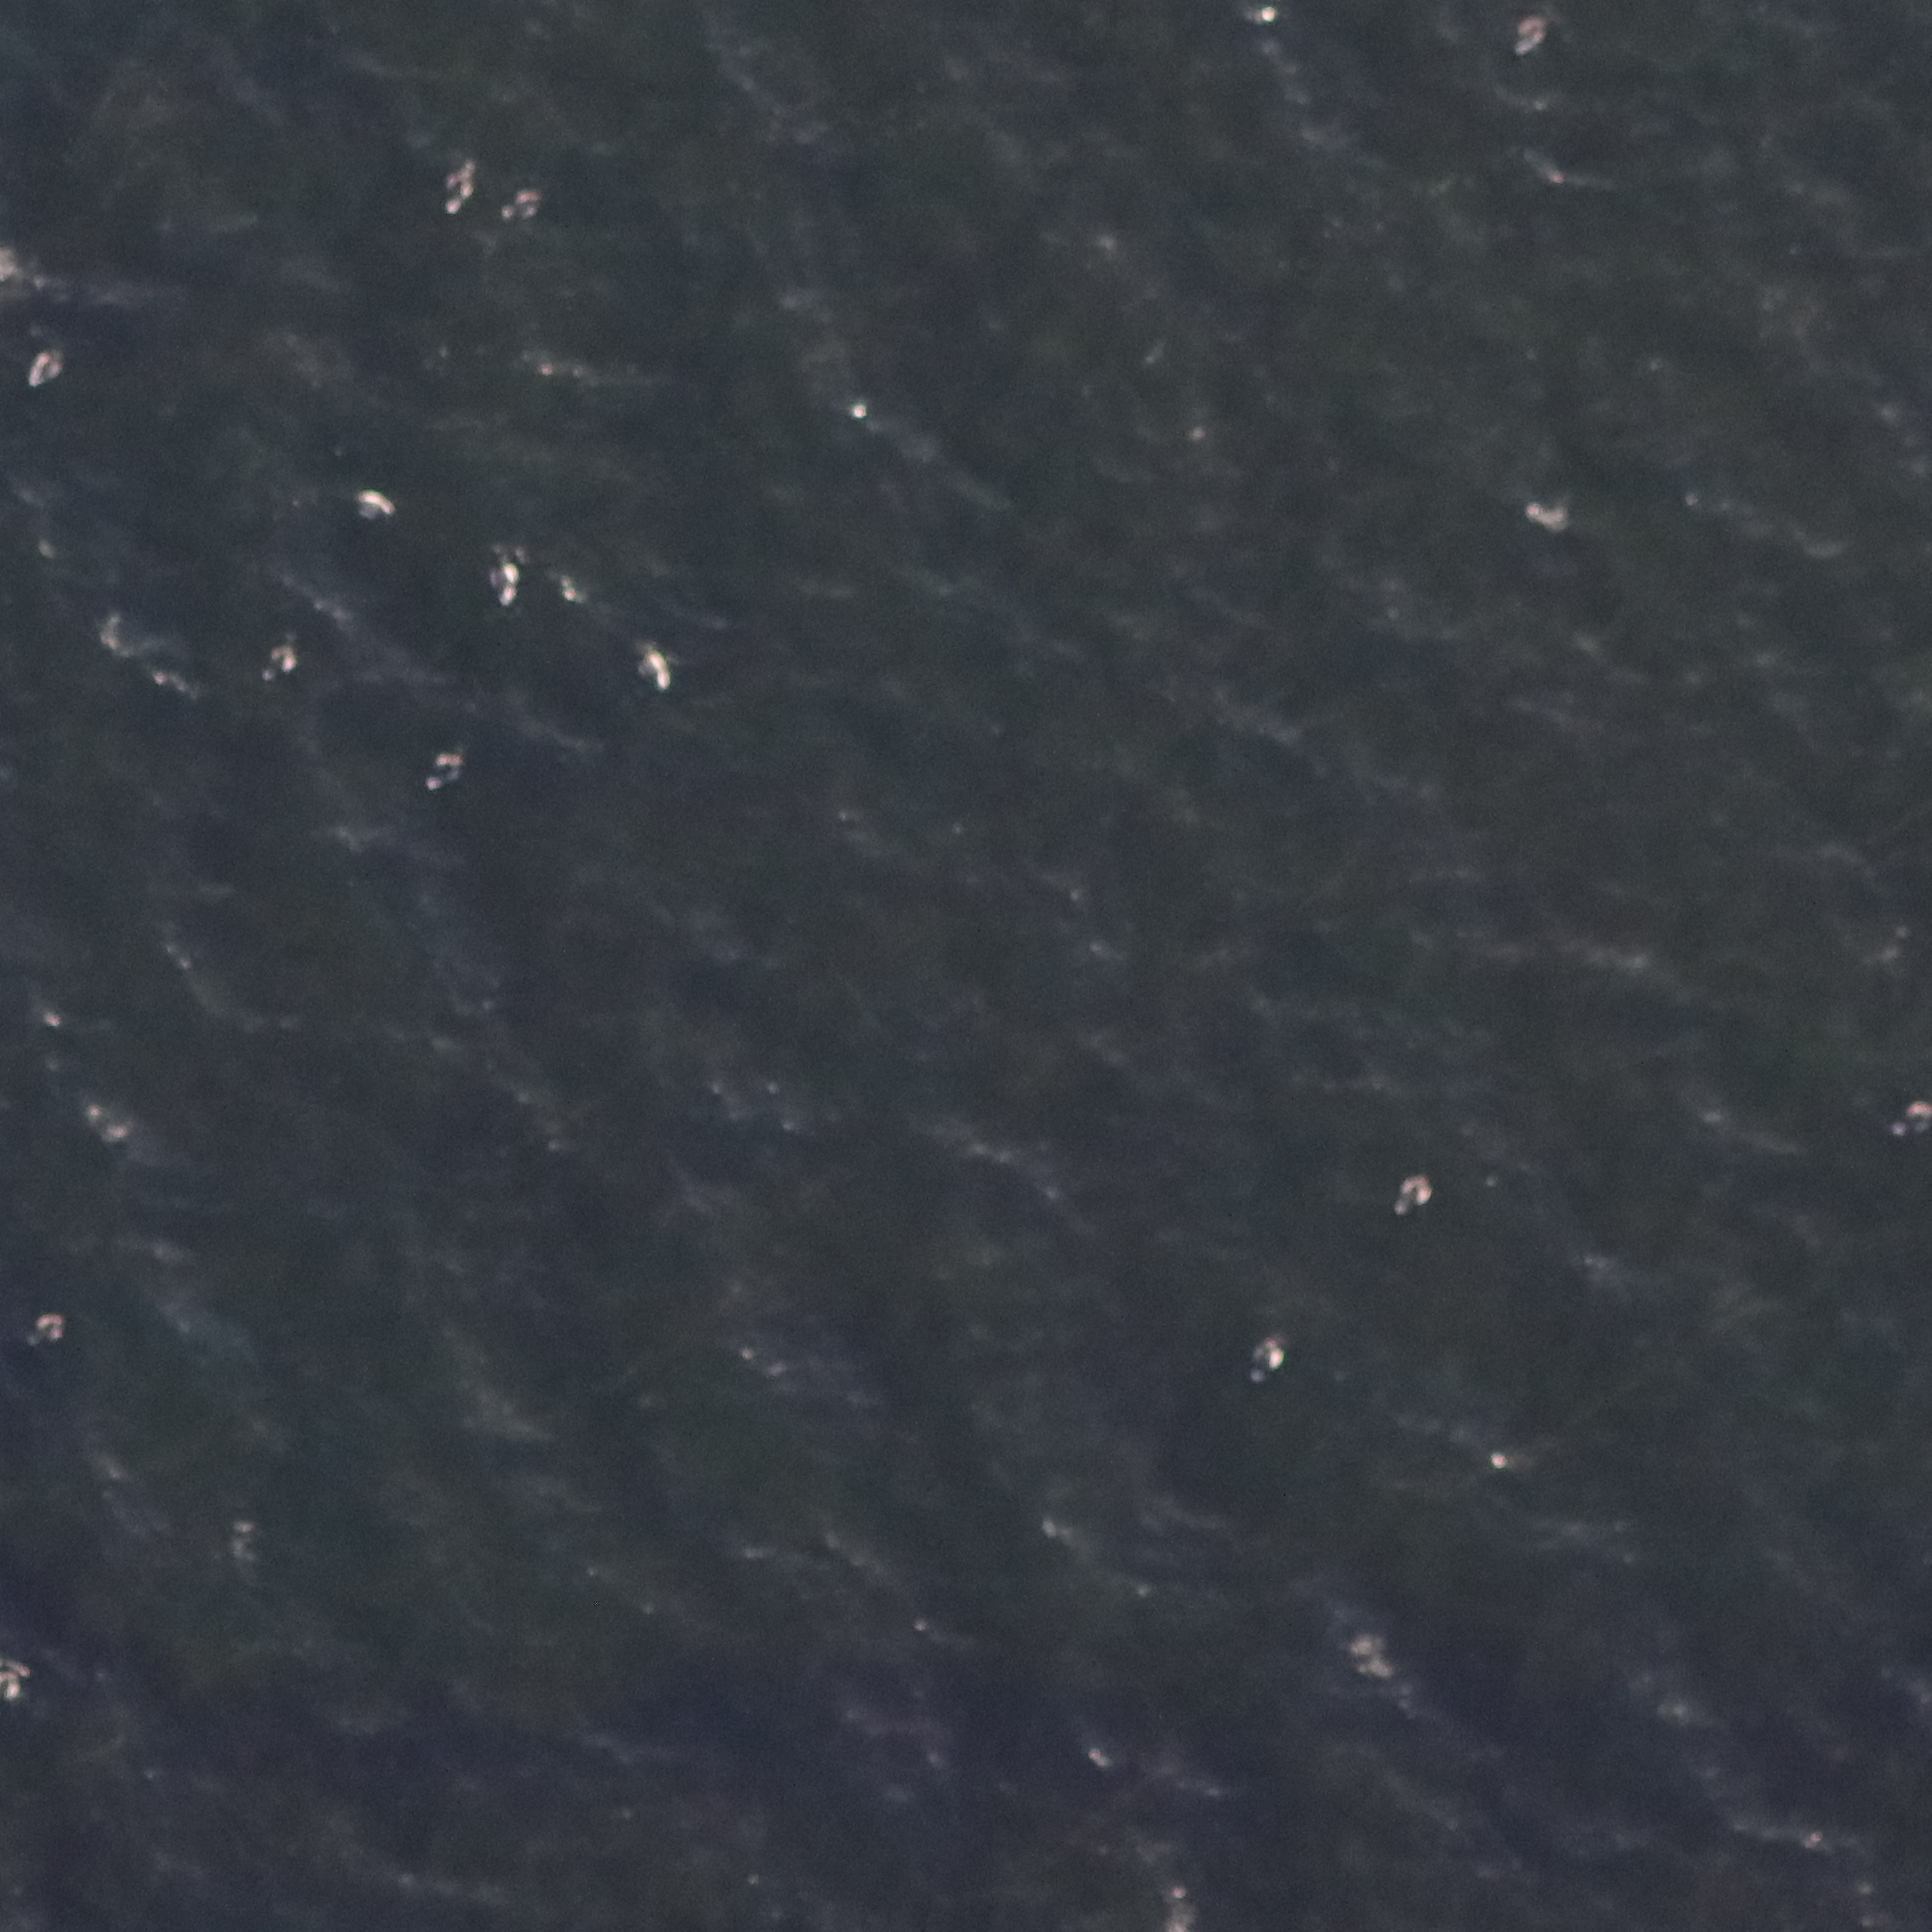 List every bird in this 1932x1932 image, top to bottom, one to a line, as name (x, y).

brant (1531, 33)
brant (459, 190)
brant (519, 208)
brant (52, 367)
brant (372, 503)
brant (503, 586)
brant (281, 662)
brant (657, 670)
brant (442, 765)
brant (1917, 1116)
brant (1411, 1193)
brant (45, 1328)
brant (1270, 1358)
brant (5, 1687)